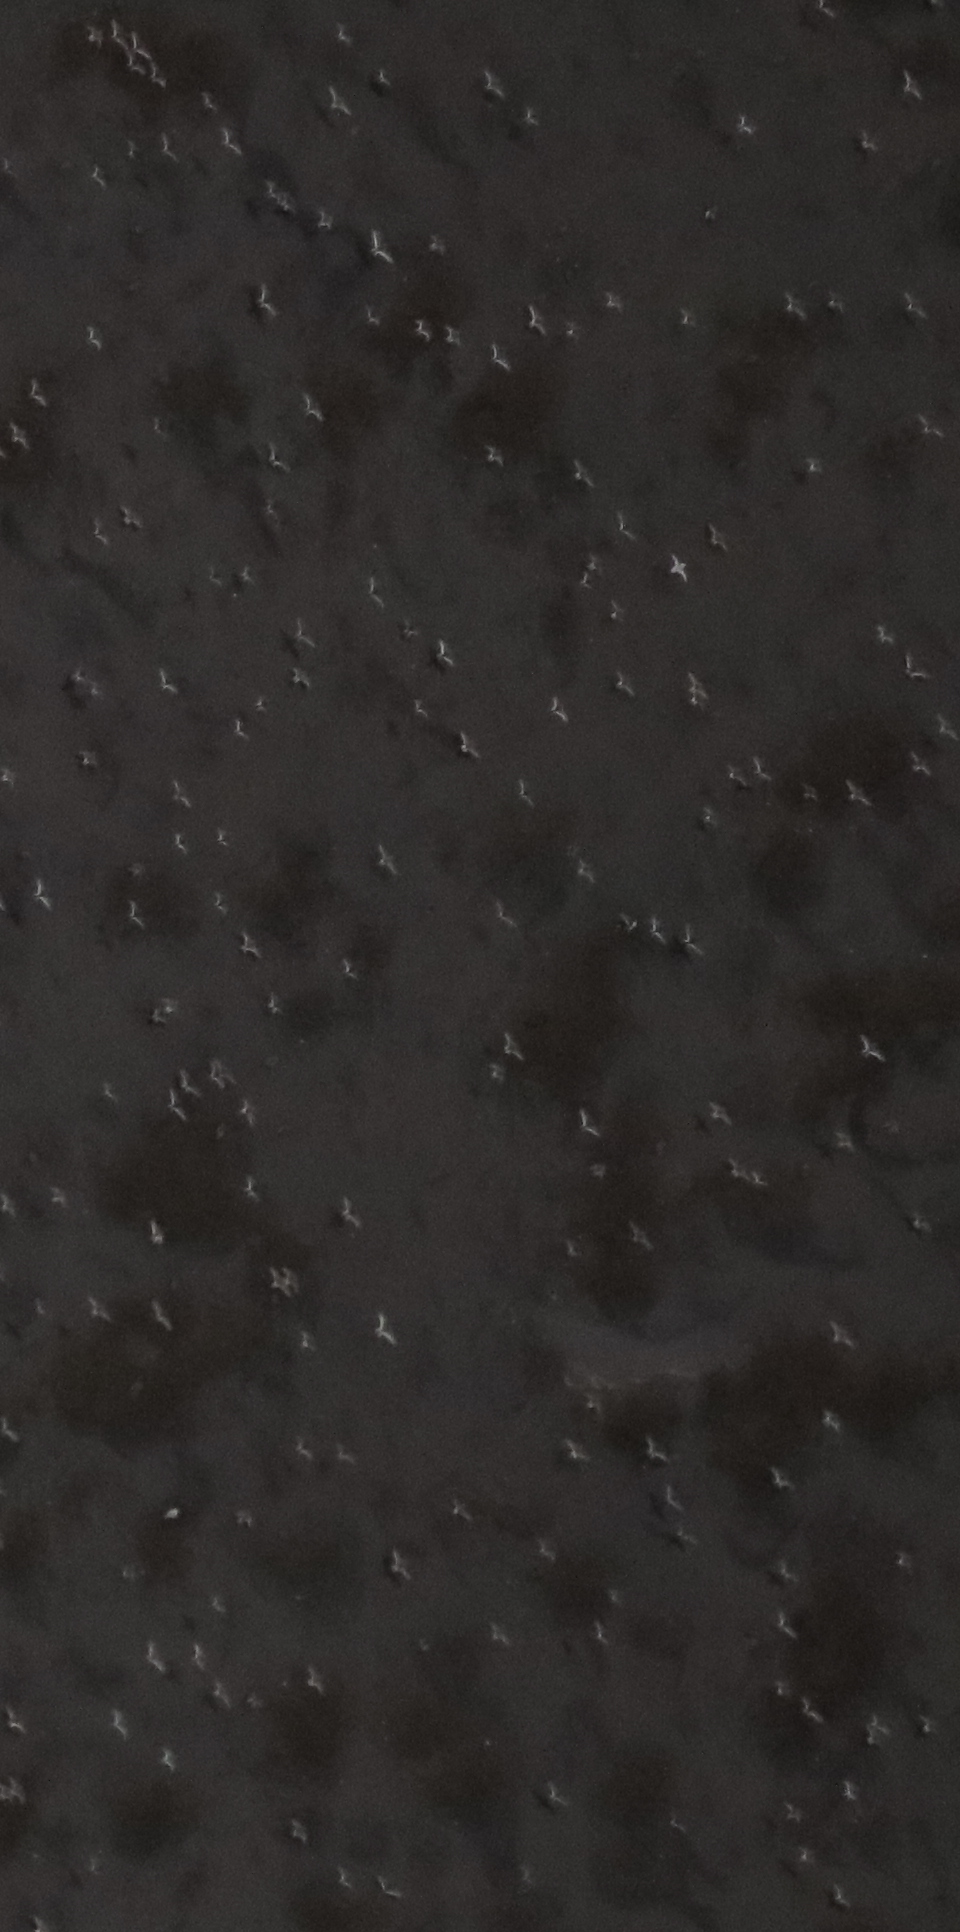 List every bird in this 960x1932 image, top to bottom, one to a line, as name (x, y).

other bird (824, 5)
other bird (117, 35)
other bird (93, 36)
other bird (341, 36)
other bird (141, 46)
other bird (131, 64)
other bird (158, 76)
other bird (383, 76)
other bird (493, 85)
other bird (911, 86)
other bird (339, 102)
other bird (207, 104)
other bird (532, 118)
other bird (743, 125)
other bird (229, 142)
other bird (868, 143)
other bird (166, 147)
other bird (134, 154)
other bird (5, 158)
other bird (98, 176)
other bird (271, 189)
other bird (285, 206)
other bird (711, 214)
other bird (327, 221)
other bird (438, 243)
other bird (378, 248)
other bird (265, 301)
other bird (610, 301)
other bird (835, 301)
other bird (792, 307)
other bird (912, 307)
other bird (371, 315)
other bird (688, 317)
other bird (533, 320)
other bird (423, 330)
other bird (572, 331)
other bird (95, 337)
other bird (452, 337)
other bird (498, 357)
other bird (36, 393)
other bird (311, 406)
other bird (927, 428)
other bird (161, 429)
other bird (17, 436)
other bird (494, 454)
other bird (276, 459)
other bird (812, 466)
other bird (581, 472)
other bird (271, 508)
other bird (130, 519)
other bird (623, 528)
other bird (102, 534)
other bird (714, 538)
other bird (594, 563)
other bird (678, 568)
other bird (246, 572)
other bird (214, 574)
other bird (584, 583)
other bird (372, 594)
other bird (619, 609)
other bird (408, 630)
other bird (300, 635)
other bird (883, 636)
other bird (442, 653)
other bird (911, 671)
other bird (78, 672)
other bird (300, 678)
other bird (697, 678)
other bird (166, 681)
other bird (625, 684)
other bird (695, 699)
other bird (260, 704)
other bird (419, 710)
other bird (558, 711)
other bird (946, 727)
other bird (239, 728)
other bird (465, 747)
other bird (88, 757)
other bird (919, 763)
other bird (760, 770)
other bird (732, 774)
other bird (7, 775)
other bird (808, 791)
other bird (854, 791)
other bird (523, 792)
other bird (178, 793)
other bird (710, 816)
other bird (179, 841)
other bird (222, 841)
other bird (385, 858)
other bird (136, 867)
other bird (583, 871)
other bird (40, 894)
other bird (217, 904)
other bird (503, 914)
other bird (133, 916)
other bird (629, 924)
other bird (655, 933)
other bird (687, 939)
other bird (248, 944)
other bird (349, 969)
other bird (176, 1002)
other bird (277, 1006)
other bird (156, 1018)
other bird (869, 1049)
other bird (514, 1050)
other bird (221, 1073)
other bird (501, 1073)
other bird (189, 1079)
other bird (111, 1092)
other bird (175, 1106)
other bird (246, 1109)
other bird (720, 1112)
other bird (590, 1127)
other bird (849, 1144)
other bird (736, 1169)
other bird (599, 1172)
other bird (759, 1180)
other bird (253, 1186)
other bird (57, 1196)
other bird (7, 1205)
other bird (349, 1210)
other bird (917, 1217)
other bird (158, 1235)
other bird (639, 1235)
other bird (574, 1248)
other bird (275, 1283)
other bird (292, 1283)
other bird (40, 1308)
other bird (96, 1313)
other bird (164, 1315)
other bird (384, 1329)
other bird (843, 1336)
other bird (306, 1344)
other bird (589, 1404)
other bird (834, 1421)
other bird (10, 1429)
other bird (300, 1447)
other bird (655, 1450)
other bird (573, 1451)
other bird (344, 1452)
other bird (784, 1478)
other bird (2, 1485)
other bird (676, 1499)
other bird (456, 1510)
other bird (172, 1513)
other bird (244, 1515)
other bird (684, 1534)
other bird (547, 1547)
other bird (903, 1557)
other bird (403, 1564)
other bird (129, 1567)
other bird (784, 1569)
other bird (613, 1596)
other bird (219, 1604)
other bird (786, 1625)
other bird (600, 1632)
other bird (499, 1633)
other bird (200, 1660)
other bird (157, 1666)
other bird (318, 1681)
other bird (782, 1686)
other bird (225, 1696)
other bird (811, 1711)
other bird (115, 1719)
other bird (17, 1720)
other bird (927, 1722)
other bird (875, 1731)
other bird (172, 1763)
other bird (851, 1790)
other bird (552, 1791)
other bird (18, 1793)
other bird (4, 1795)
other bird (792, 1809)
other bird (298, 1827)
other bird (679, 1827)
other bird (804, 1853)
other bird (94, 1870)
other bird (530, 1875)
other bird (348, 1882)
other bird (387, 1886)
other bird (841, 1891)
other bird (45, 1931)